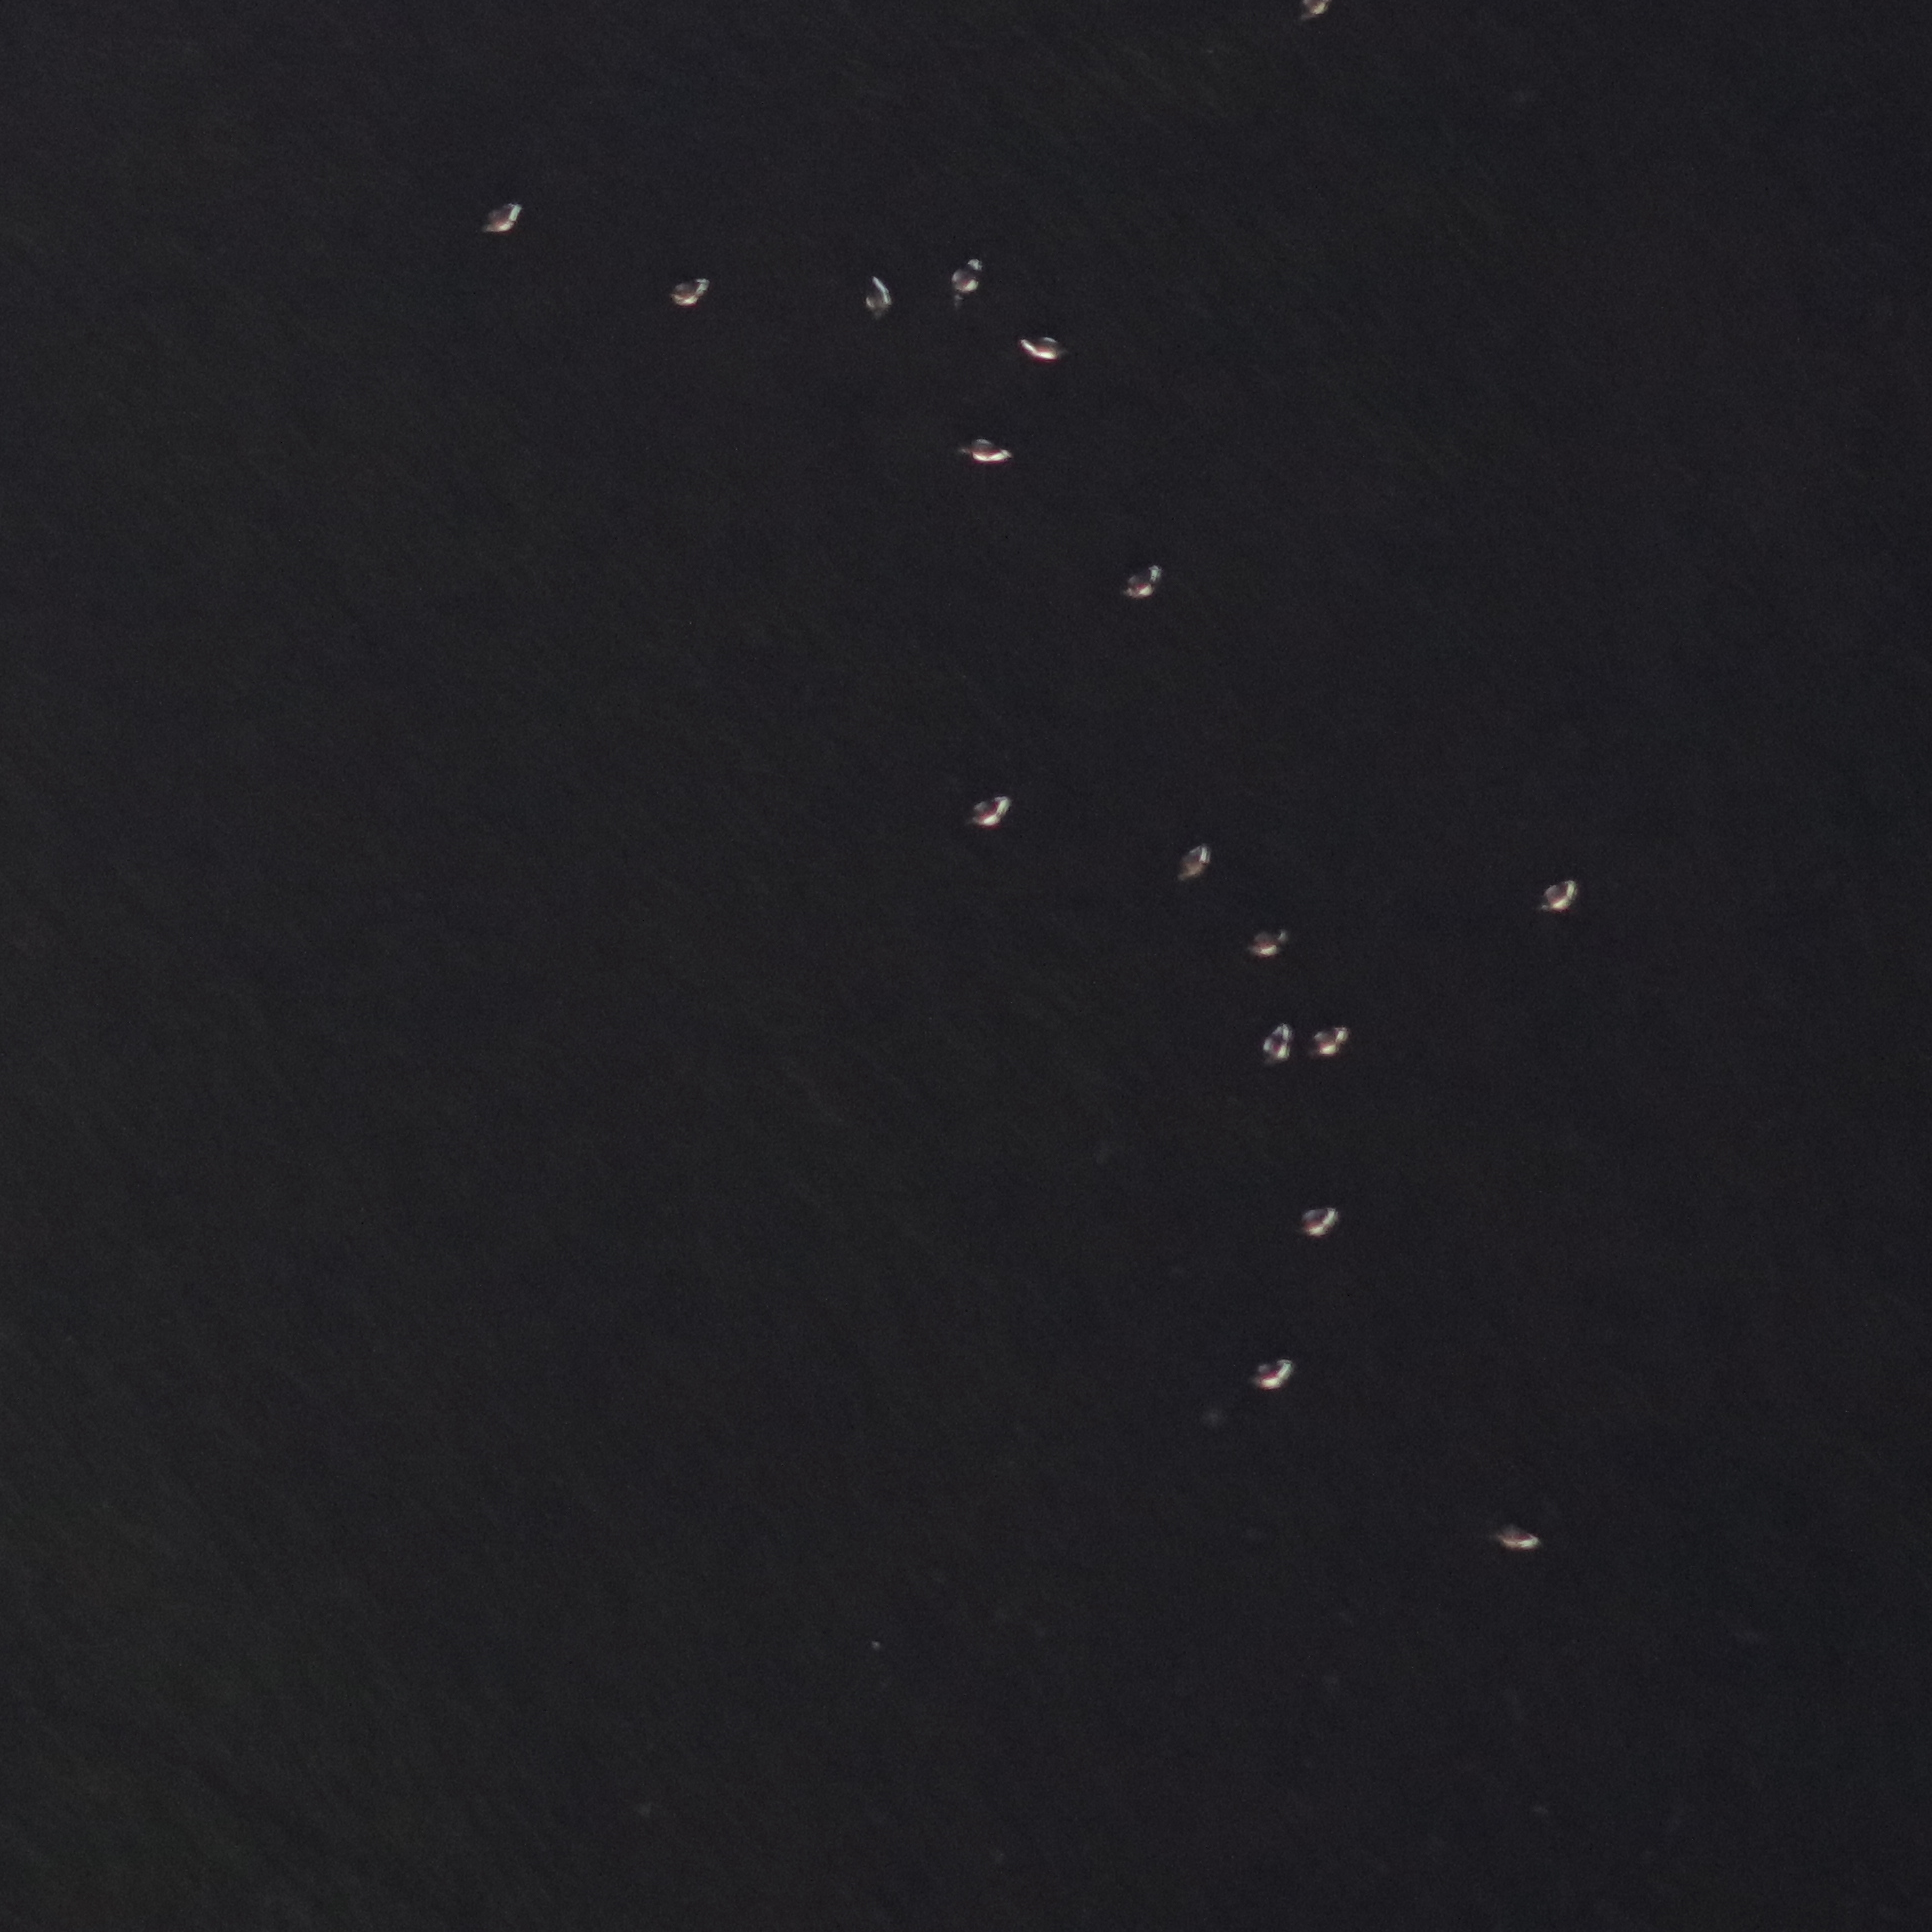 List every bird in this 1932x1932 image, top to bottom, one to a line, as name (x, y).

brant (1314, 2)
brant (498, 220)
brant (966, 278)
brant (687, 291)
brant (876, 298)
brant (1044, 347)
brant (984, 451)
brant (1141, 582)
brant (987, 811)
brant (1191, 862)
brant (1556, 894)
brant (1267, 942)
brant (1327, 1039)
brant (1275, 1044)
brant (1317, 1223)
brant (1270, 1373)
brant (1516, 1540)